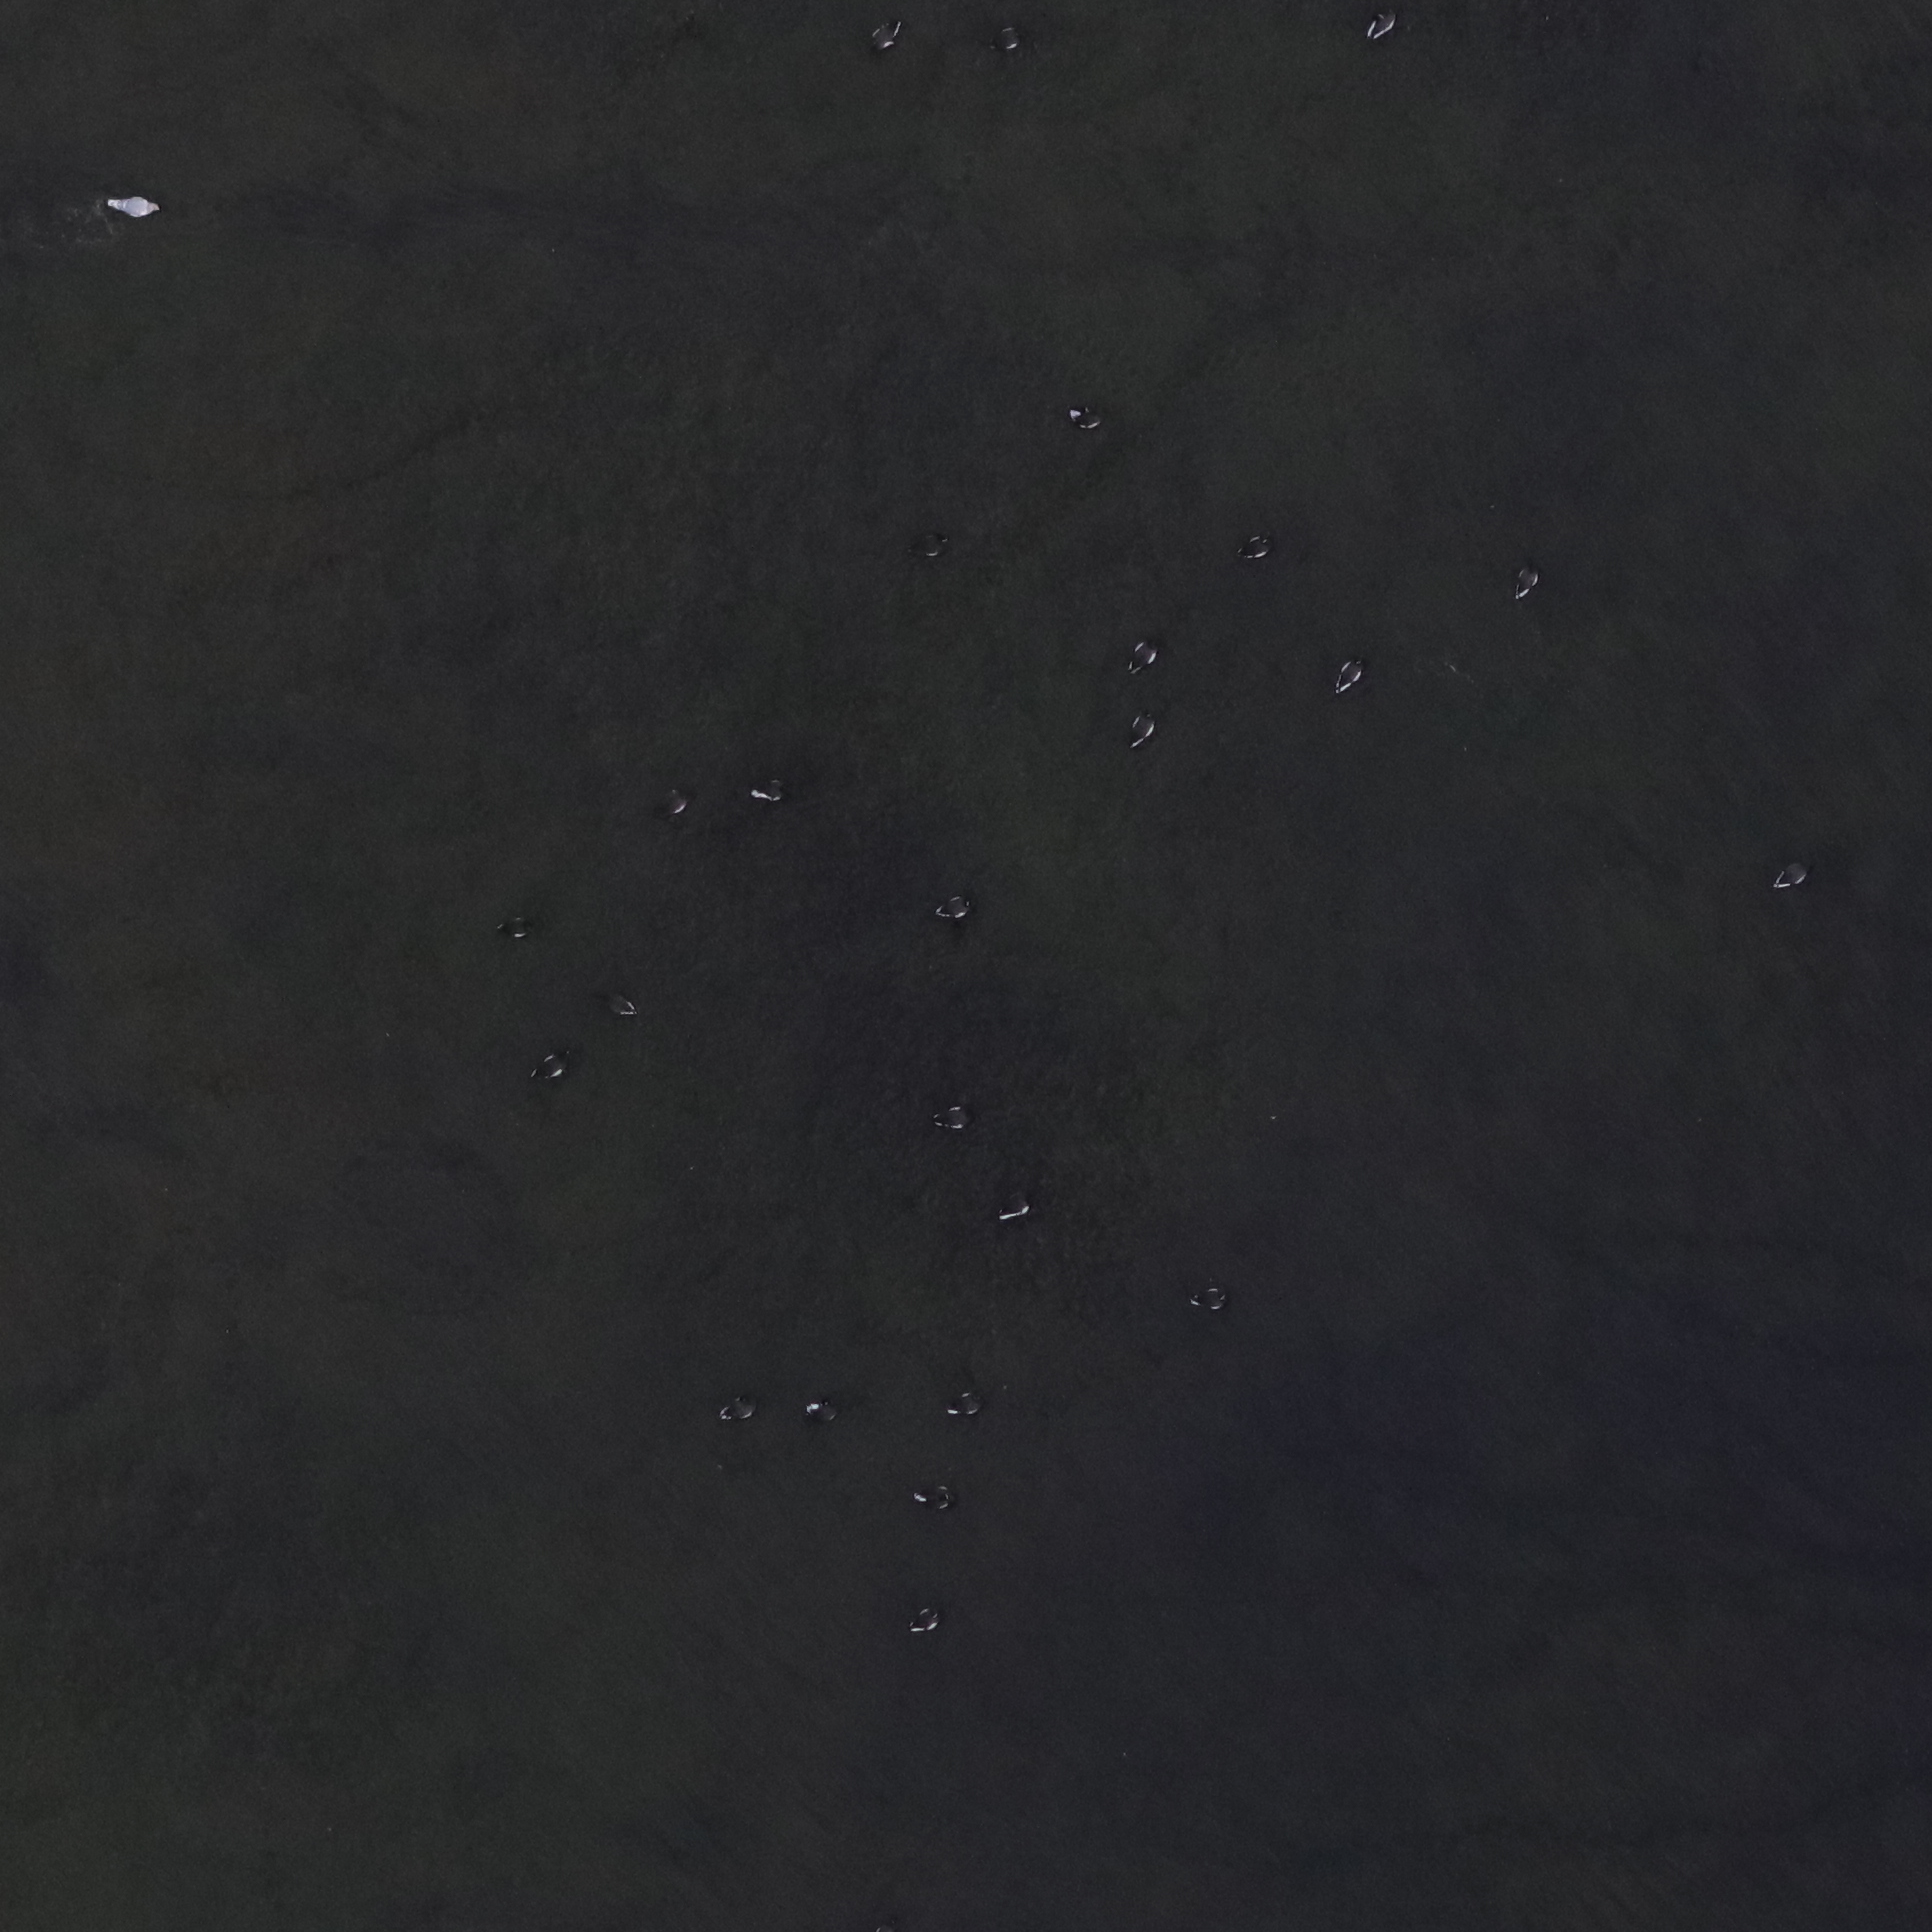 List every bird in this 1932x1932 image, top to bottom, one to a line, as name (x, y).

brant (1383, 25)
brant (885, 33)
brant (1008, 39)
gull (131, 207)
brant (1085, 420)
brant (929, 545)
brant (1255, 549)
brant (1526, 582)
brant (1141, 656)
brant (1349, 674)
brant (1141, 729)
brant (772, 789)
brant (671, 806)
brant (1792, 874)
brant (954, 907)
brant (515, 925)
brant (621, 1004)
brant (550, 1064)
brant (952, 1117)
brant (1012, 1208)
brant (1208, 1299)
brant (967, 1405)
brant (739, 1409)
brant (820, 1410)
brant (933, 1495)
brant (924, 1619)